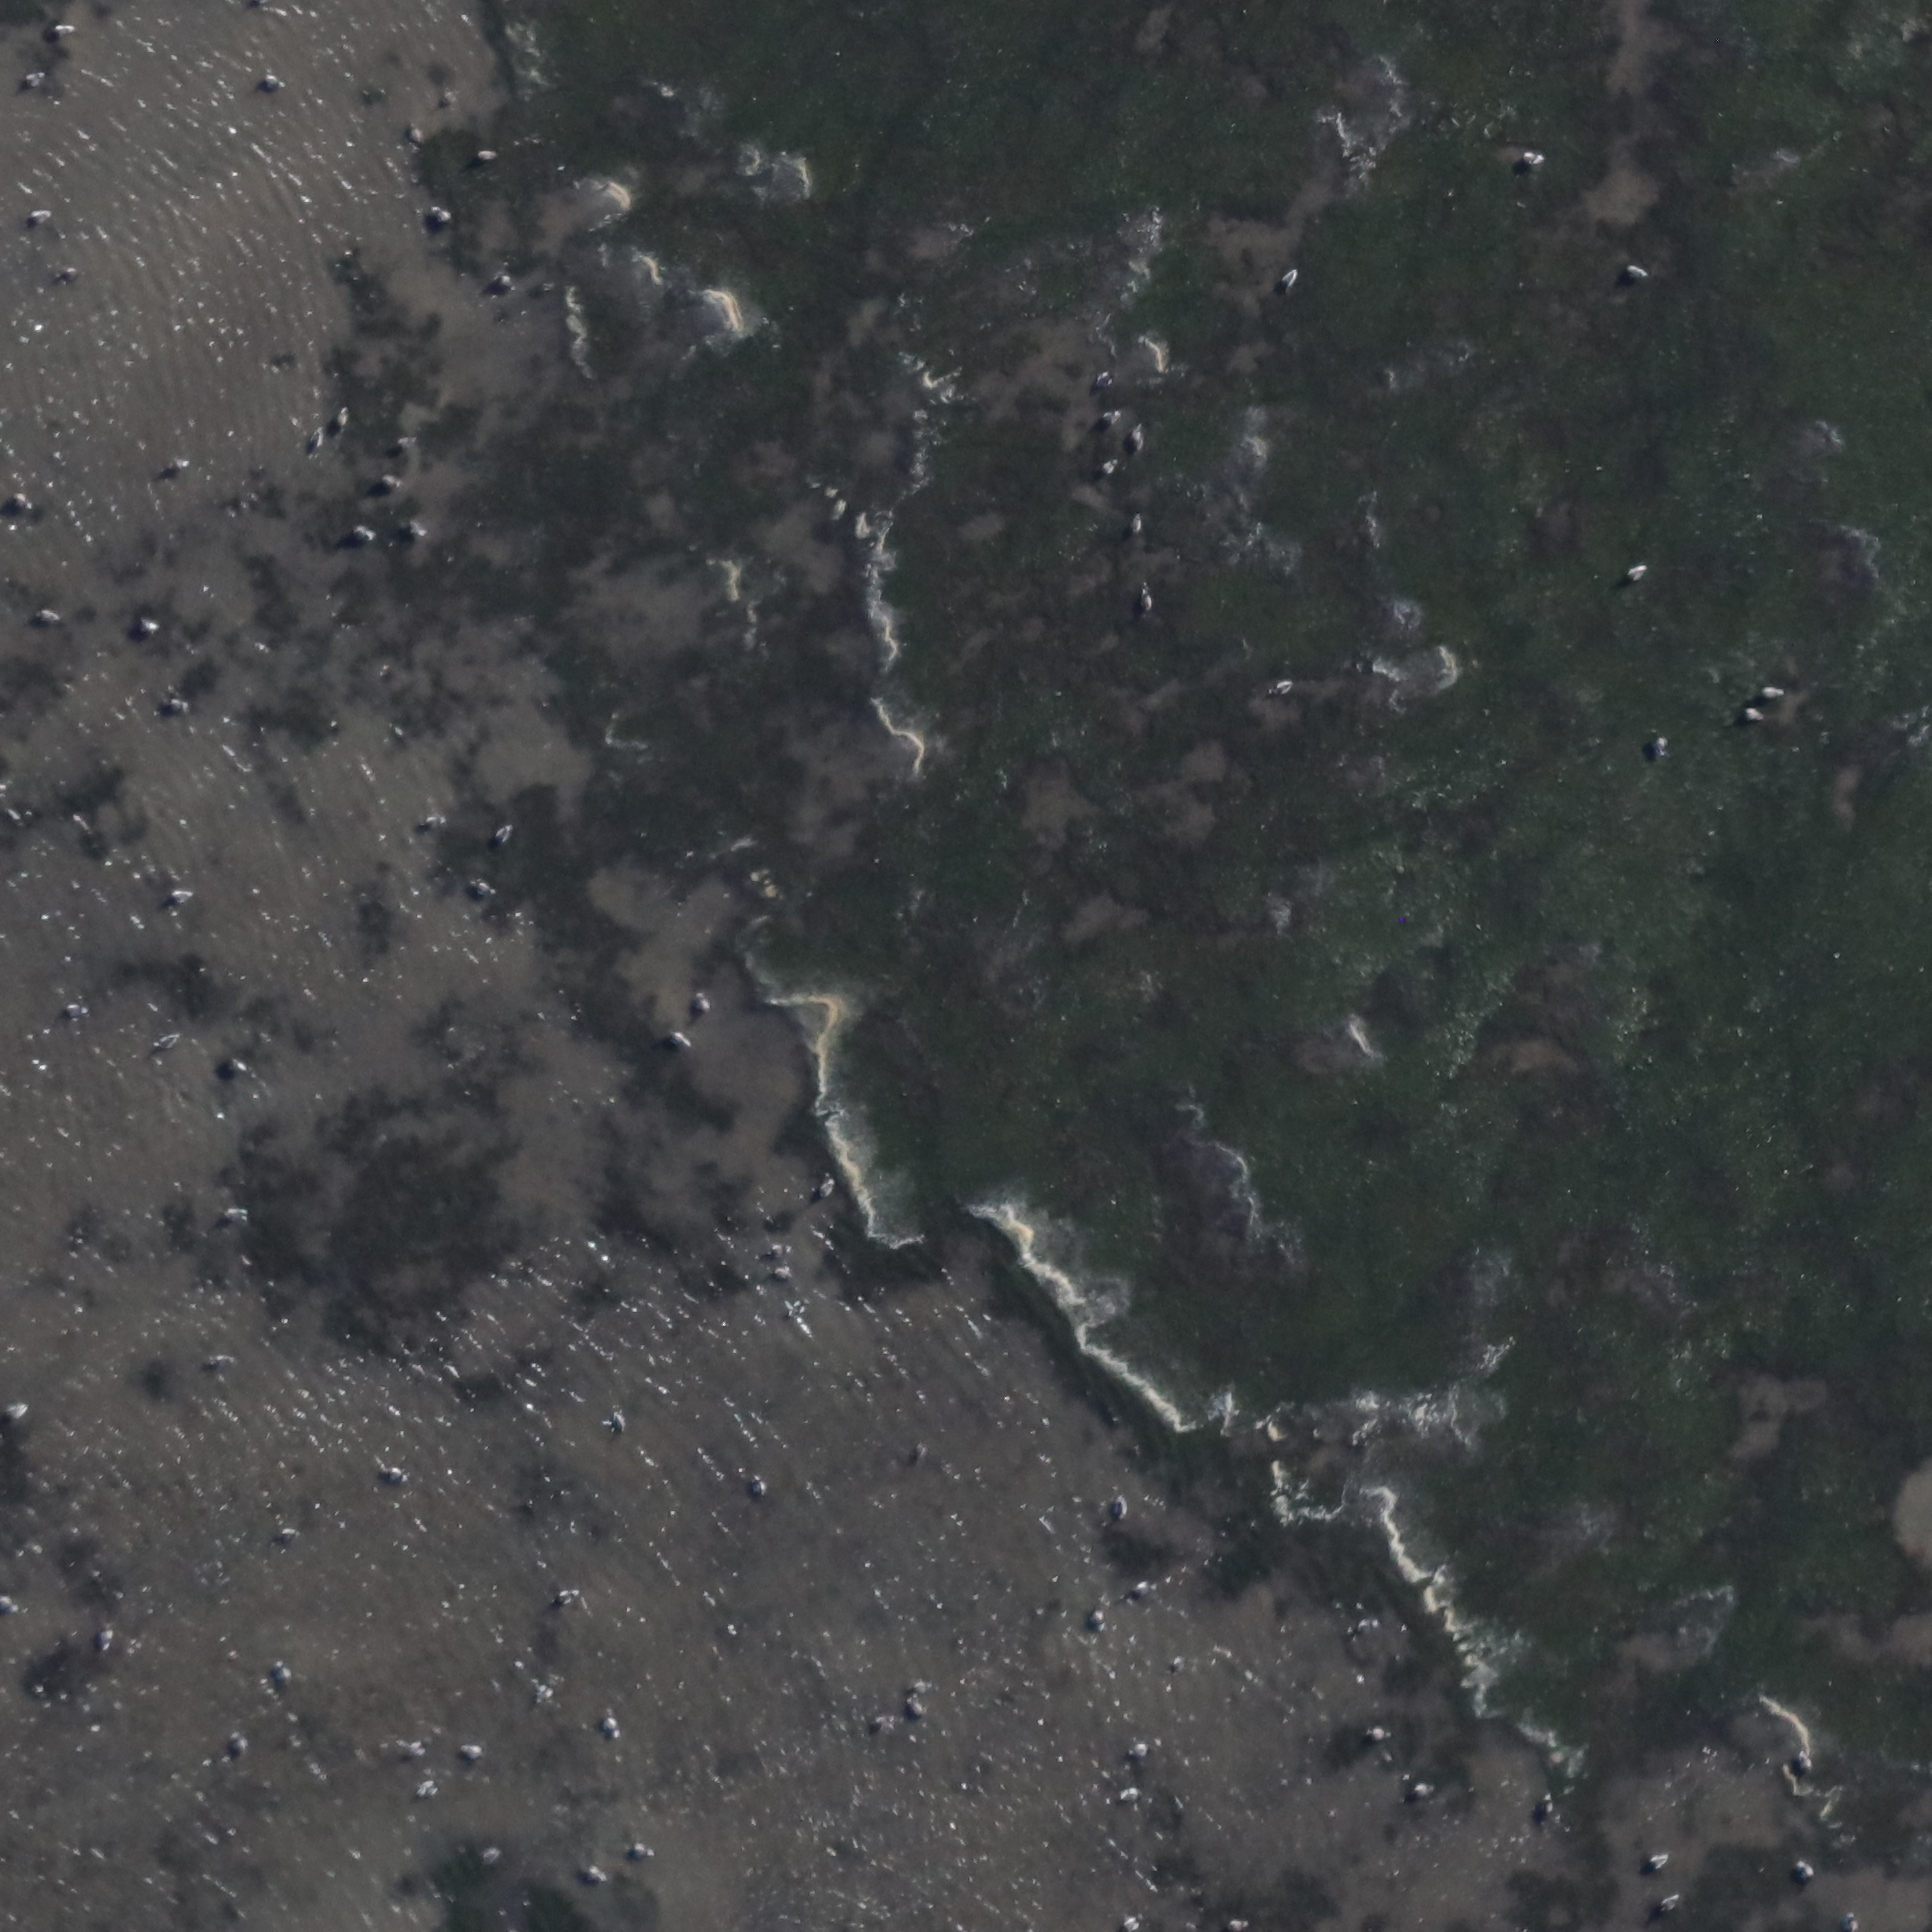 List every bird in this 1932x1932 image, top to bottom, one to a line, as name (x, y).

brant (62, 31)
brant (35, 79)
brant (272, 81)
brant (450, 97)
brant (413, 138)
brant (480, 154)
brant (1530, 158)
brant (441, 215)
brant (38, 219)
brant (1636, 272)
brant (68, 275)
brant (1288, 279)
brant (504, 281)
brant (1105, 379)
brant (1112, 416)
brant (341, 417)
brant (1137, 438)
brant (319, 439)
brant (404, 445)
brant (180, 465)
brant (1110, 466)
brant (394, 484)
brant (19, 501)
brant (1137, 522)
brant (417, 530)
brant (364, 533)
brant (1636, 573)
brant (1146, 601)
brant (50, 614)
brant (147, 627)
brant (1281, 688)
brant (1774, 693)
brant (177, 705)
brant (1753, 716)
brant (1660, 747)
brant (432, 822)
brant (502, 835)
brant (483, 888)
brant (180, 896)
brant (702, 1003)
brant (76, 1011)
brant (167, 1041)
brant (679, 1041)
brant (238, 1066)
brant (827, 1186)
brant (236, 1215)
brant (781, 1250)
brant (785, 1273)
brant (798, 1308)
brant (223, 1362)
brant (16, 1412)
brant (618, 1422)
brant (919, 1451)
brant (398, 1475)
brant (761, 1486)
brant (1120, 1509)
brant (290, 1536)
brant (1143, 1591)
brant (566, 1598)
brant (5, 1602)
brant (1097, 1619)
brant (1366, 1627)
brant (104, 1639)
brant (1181, 1663)
brant (285, 1672)
brant (922, 1687)
brant (545, 1693)
brant (917, 1711)
brant (878, 1725)
brant (611, 1728)
brant (1377, 1734)
brant (241, 1742)
brant (417, 1747)
brant (1138, 1750)
brant (473, 1753)
brant (1803, 1765)
brant (436, 1787)
brant (1423, 1791)
brant (1133, 1797)
brant (1548, 1807)
brant (639, 1849)
brant (488, 1858)
brant (1658, 1862)
brant (1803, 1871)
brant (595, 1874)
brant (1668, 1904)
brant (1132, 1926)
brant (1851, 1926)
brant (1237, 1927)